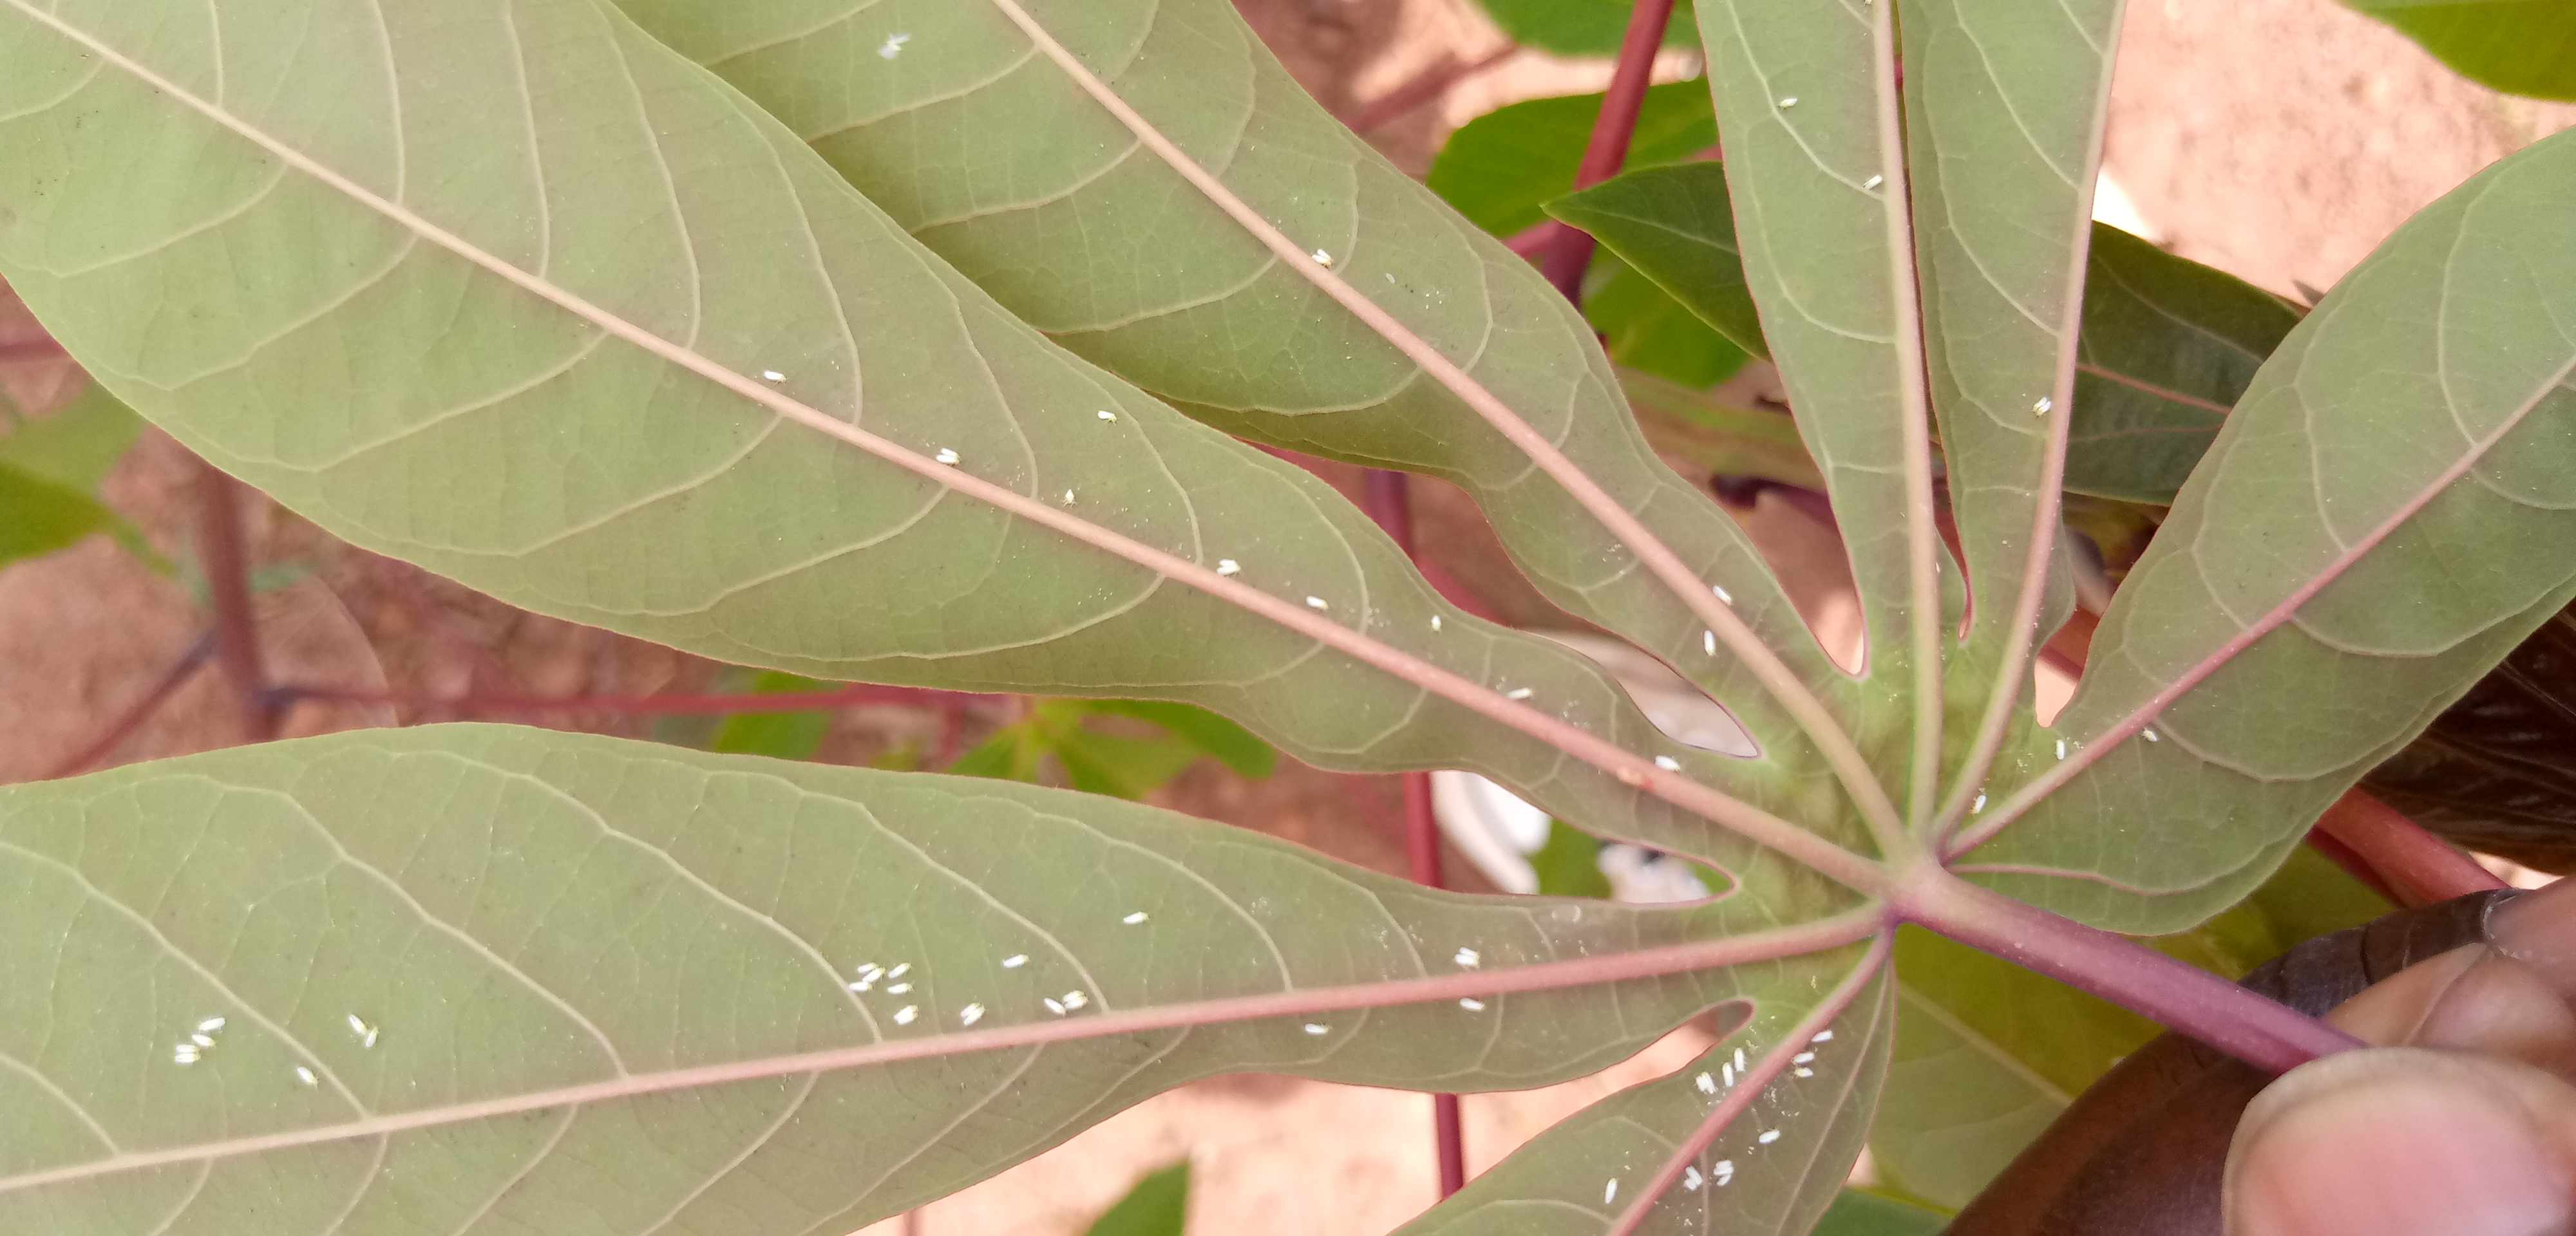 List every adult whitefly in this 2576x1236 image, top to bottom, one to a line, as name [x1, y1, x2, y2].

whitefly [872, 28, 918, 66]
whitefly [1774, 94, 1801, 112]
whitefly [1860, 171, 1885, 193]
whitefly [1315, 247, 1333, 261]
whitefly [1310, 253, 1331, 268]
whitefly [761, 367, 788, 386]
whitefly [2031, 395, 2049, 413]
whitefly [2036, 398, 2054, 419]
whitefly [1095, 407, 1120, 427]
whitefly [938, 446, 961, 458]
whitefly [934, 453, 961, 467]
whitefly [1061, 482, 1078, 508]
whitefly [1217, 557, 1240, 566]
whitefly [1213, 565, 1244, 578]
whitefly [1710, 582, 1737, 608]
whitefly [1299, 590, 1331, 613]
whitefly [1428, 607, 1444, 634]
whitefly [1701, 628, 1719, 660]
whitefly [1502, 683, 1537, 706]
whitefly [2139, 726, 2163, 745]
whitefly [2052, 736, 2068, 764]
whitefly [1653, 751, 1685, 773]
whitefly [1970, 792, 1989, 817]
whitefly [1120, 908, 1152, 928]
whitefly [1457, 946, 1482, 959]
whitefly [999, 950, 1034, 971]
whitefly [1452, 952, 1482, 969]
whitefly [888, 960, 914, 980]
whitefly [855, 960, 881, 976]
whitefly [862, 966, 889, 983]
whitefly [845, 980, 875, 993]
whitefly [883, 980, 916, 998]
whitefly [1059, 988, 1088, 1004]
whitefly [1041, 994, 1068, 1018]
whitefly [1456, 995, 1492, 1015]
whitefly [1065, 996, 1090, 1011]
whitefly [959, 1000, 981, 1020]
whitefly [892, 1002, 920, 1022]
whitefly [960, 1004, 987, 1030]
whitefly [346, 1011, 370, 1036]
whitefly [898, 1011, 920, 1027]
whitefly [194, 1014, 231, 1033]
whitefly [1301, 1020, 1333, 1037]
whitefly [364, 1023, 381, 1050]
whitefly [1810, 1028, 1835, 1045]
whitefly [189, 1031, 218, 1050]
whitefly [172, 1042, 201, 1053]
whitefly [1732, 1046, 1749, 1074]
whitefly [1792, 1051, 1816, 1066]
whitefly [171, 1052, 204, 1066]
whitefly [1721, 1058, 1736, 1091]
whitefly [294, 1062, 321, 1087]
whitefly [1793, 1066, 1817, 1080]
whitefly [1701, 1070, 1719, 1096]
whitefly [1694, 1074, 1707, 1094]
whitefly [1755, 1127, 1783, 1146]
whitefly [1713, 1156, 1734, 1168]
whitefly [1683, 1165, 1705, 1187]
whitefly [1710, 1167, 1736, 1176]
whitefly [1714, 1173, 1734, 1189]
whitefly [1602, 1175, 1620, 1208]
whitefly [1683, 1177, 1696, 1193]